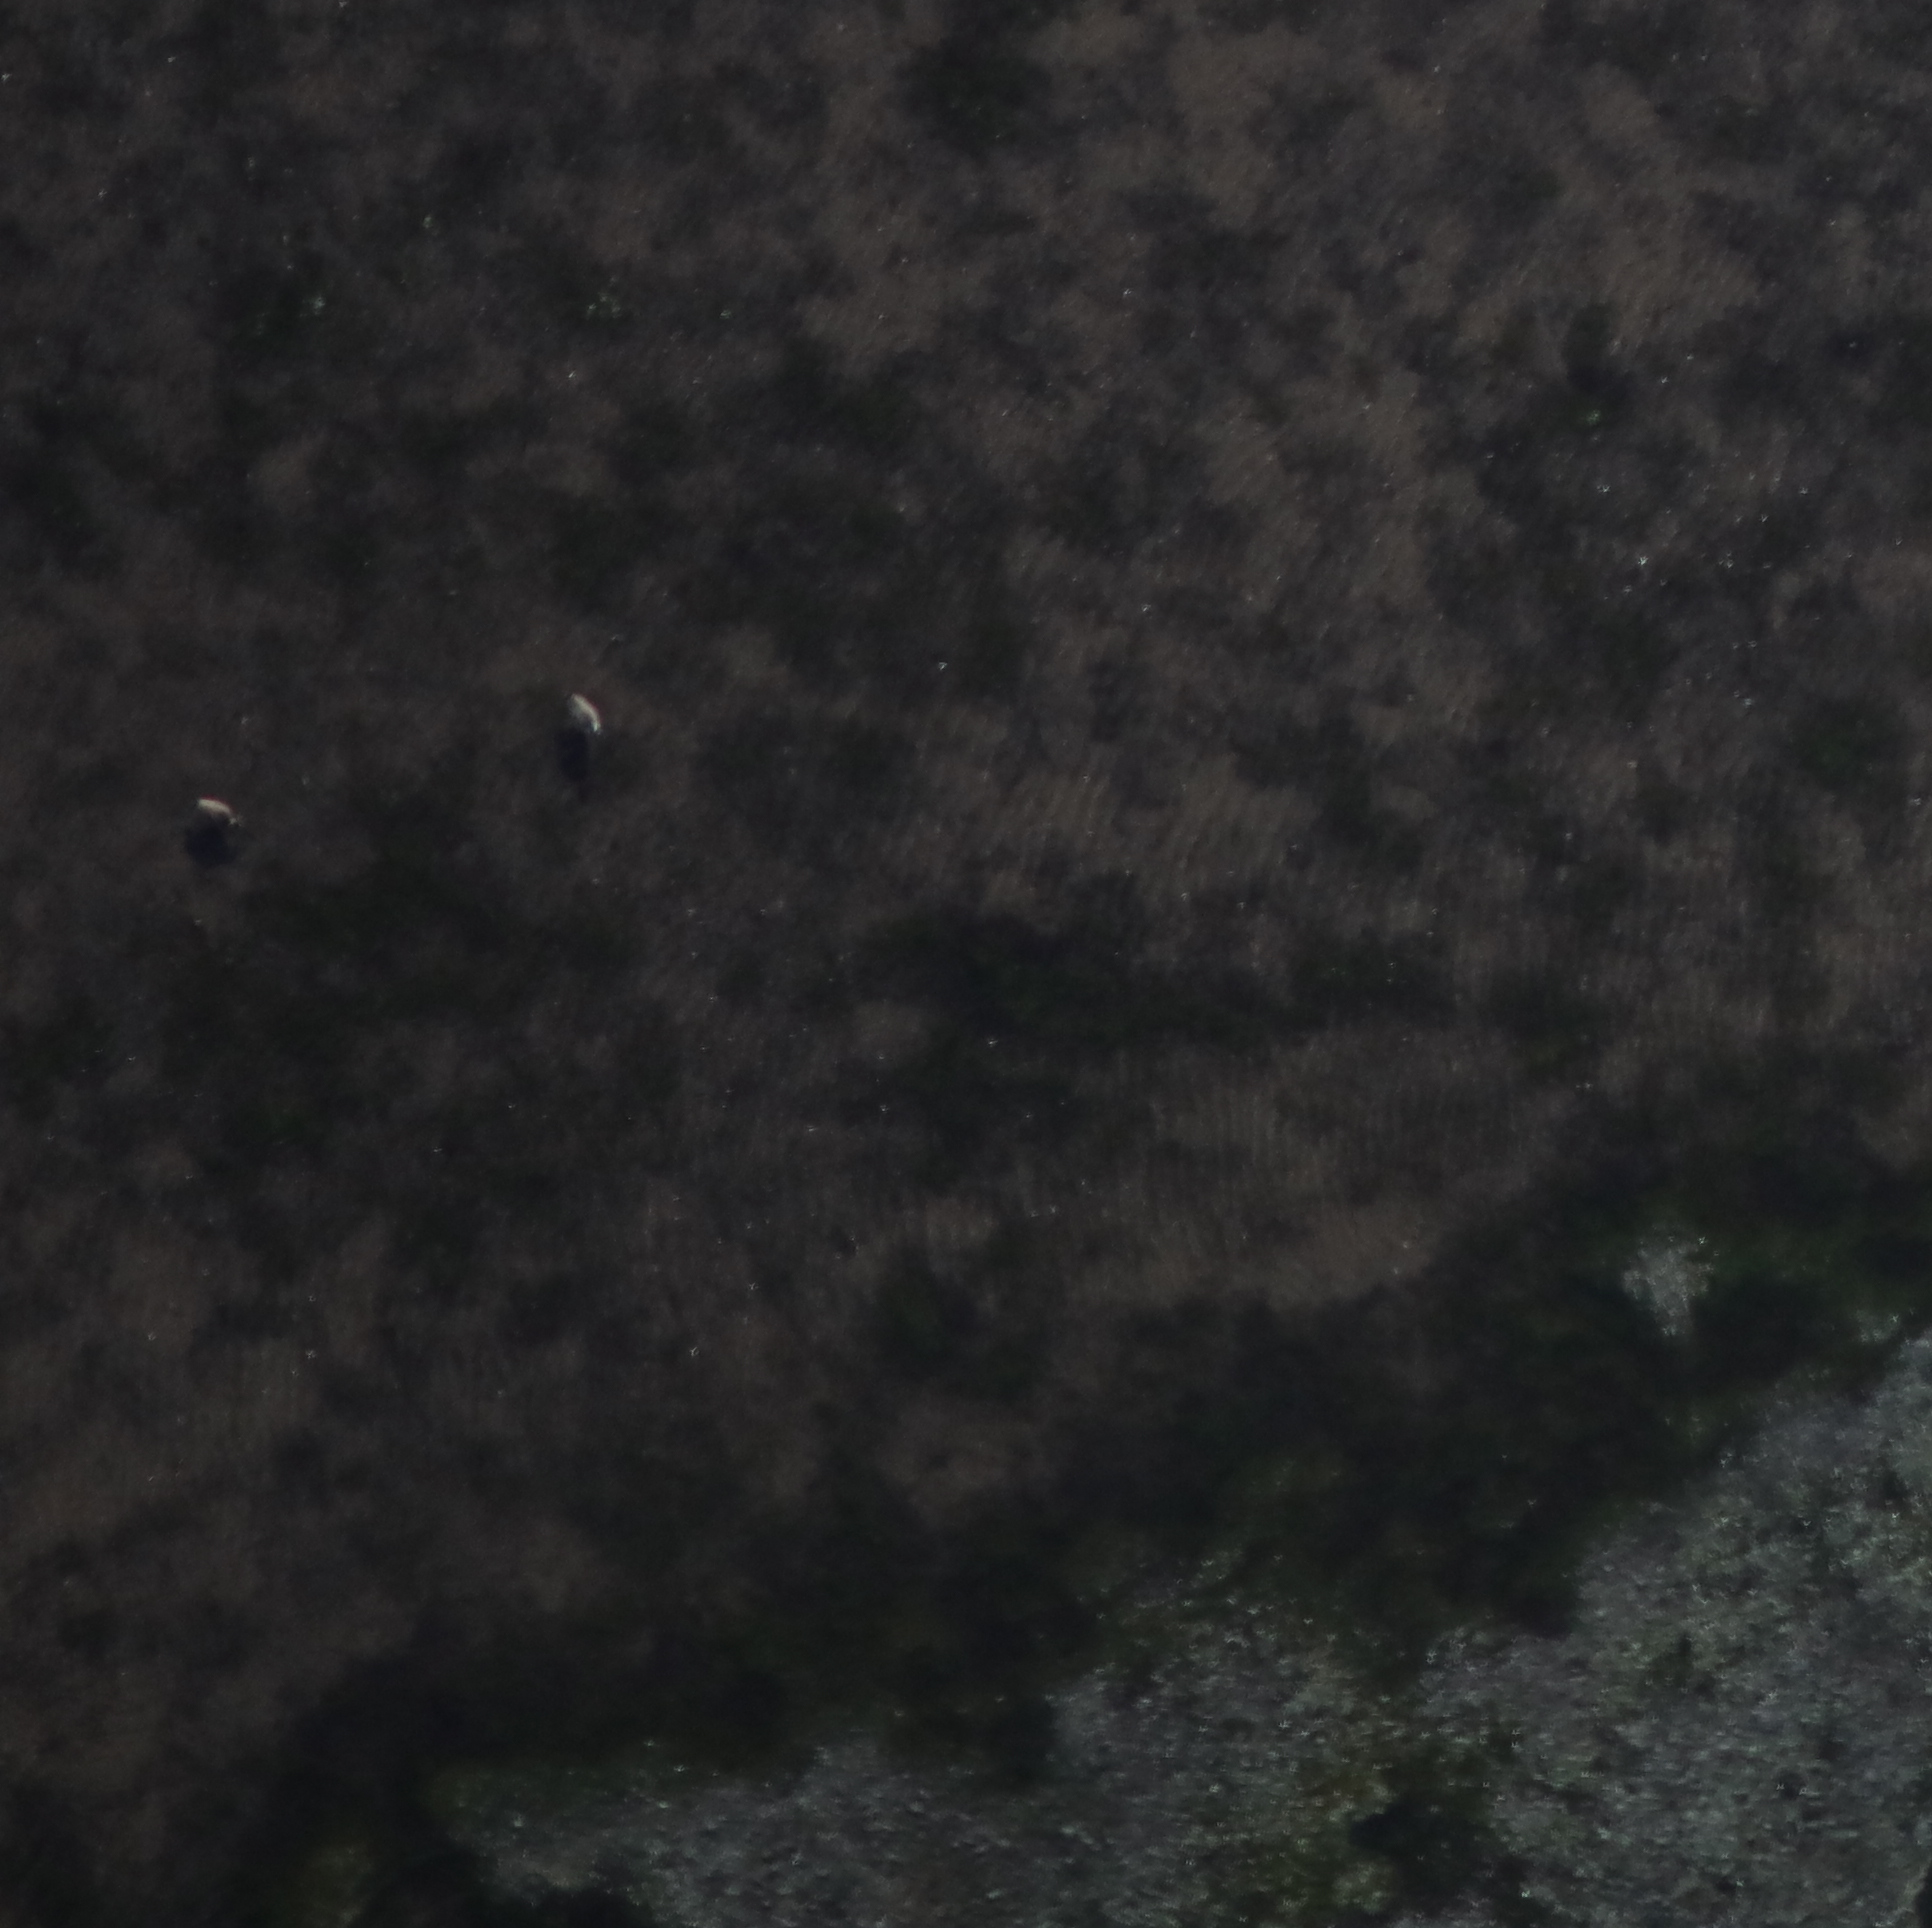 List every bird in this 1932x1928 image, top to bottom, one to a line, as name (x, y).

brant (588, 714)
brant (219, 811)